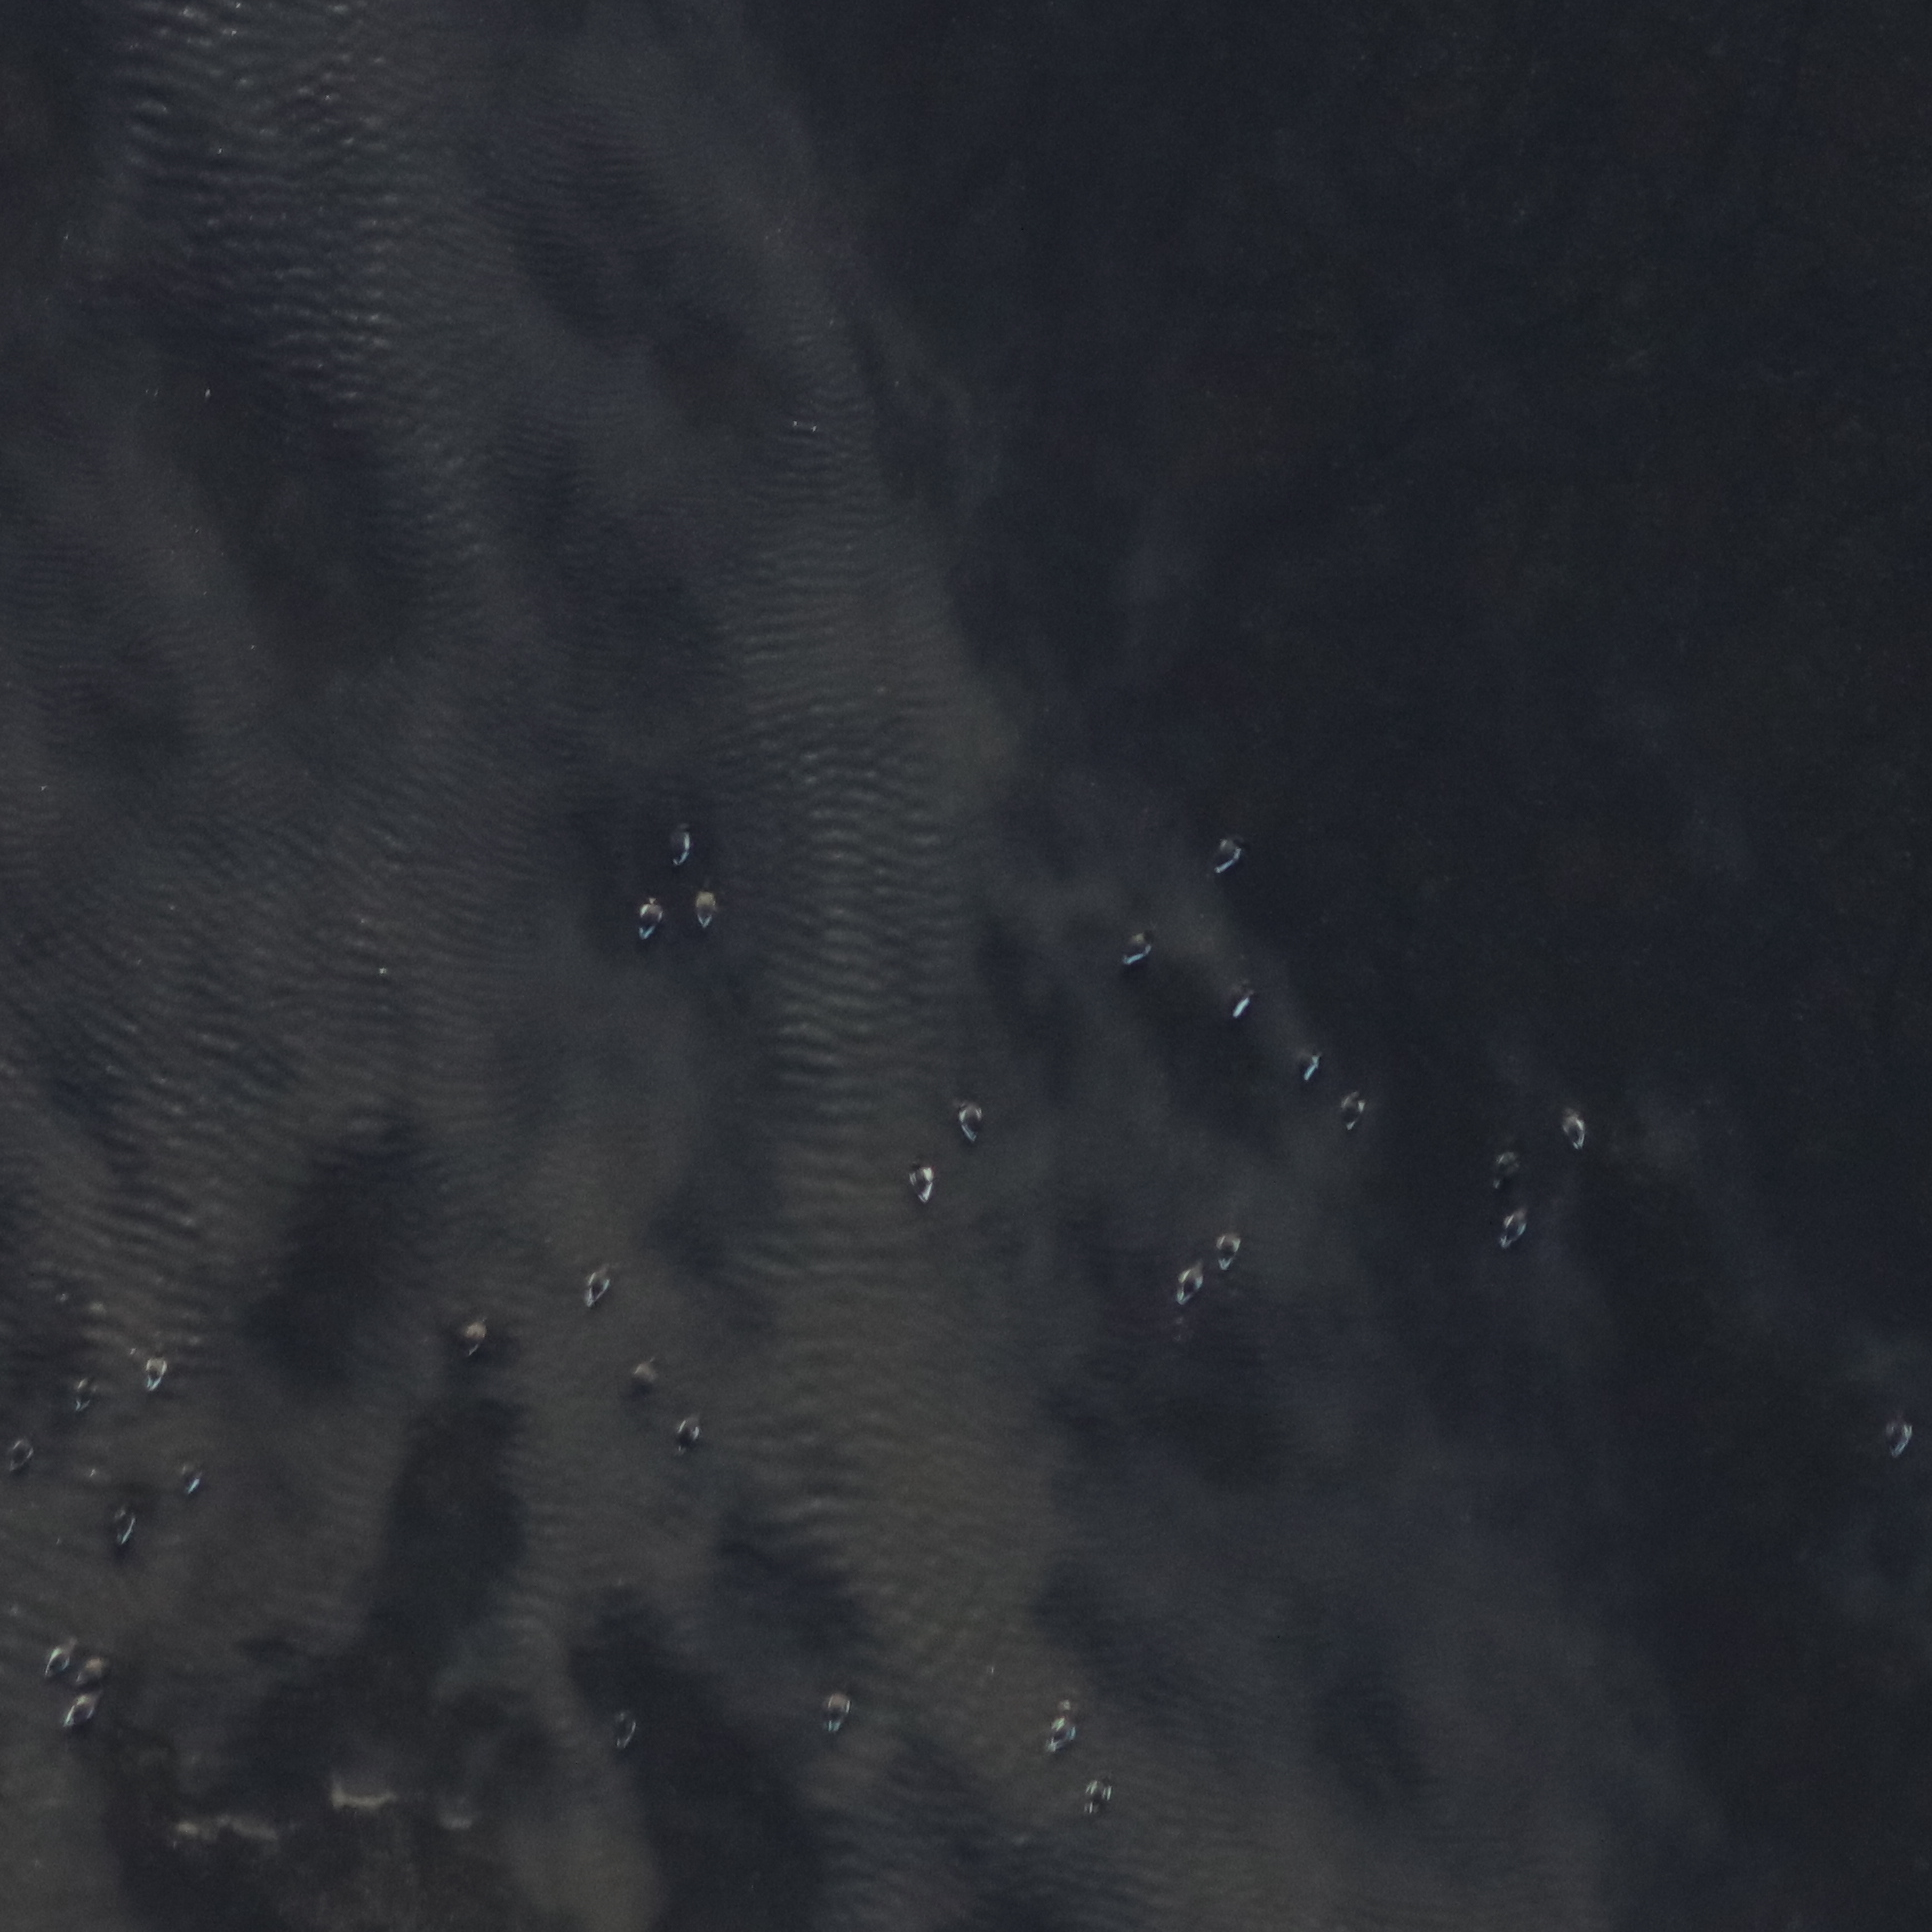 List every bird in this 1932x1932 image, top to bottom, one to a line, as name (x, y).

brant (692, 841)
brant (1231, 858)
brant (704, 907)
brant (650, 917)
brant (1148, 950)
brant (1233, 996)
brant (1311, 1059)
brant (1352, 1109)
brant (972, 1122)
brant (1578, 1135)
brant (1511, 1164)
brant (927, 1184)
brant (1511, 1232)
brant (1231, 1253)
brant (598, 1283)
brant (1180, 1290)
brant (473, 1337)
brant (156, 1369)
brant (80, 1382)
brant (642, 1384)
brant (688, 1432)
brant (1896, 1440)
brant (17, 1459)
brant (191, 1488)
brant (126, 1520)
brant (58, 1659)
brant (100, 1674)
brant (838, 1707)
brant (83, 1709)
brant (621, 1730)
brant (1066, 1730)
brant (1097, 1798)